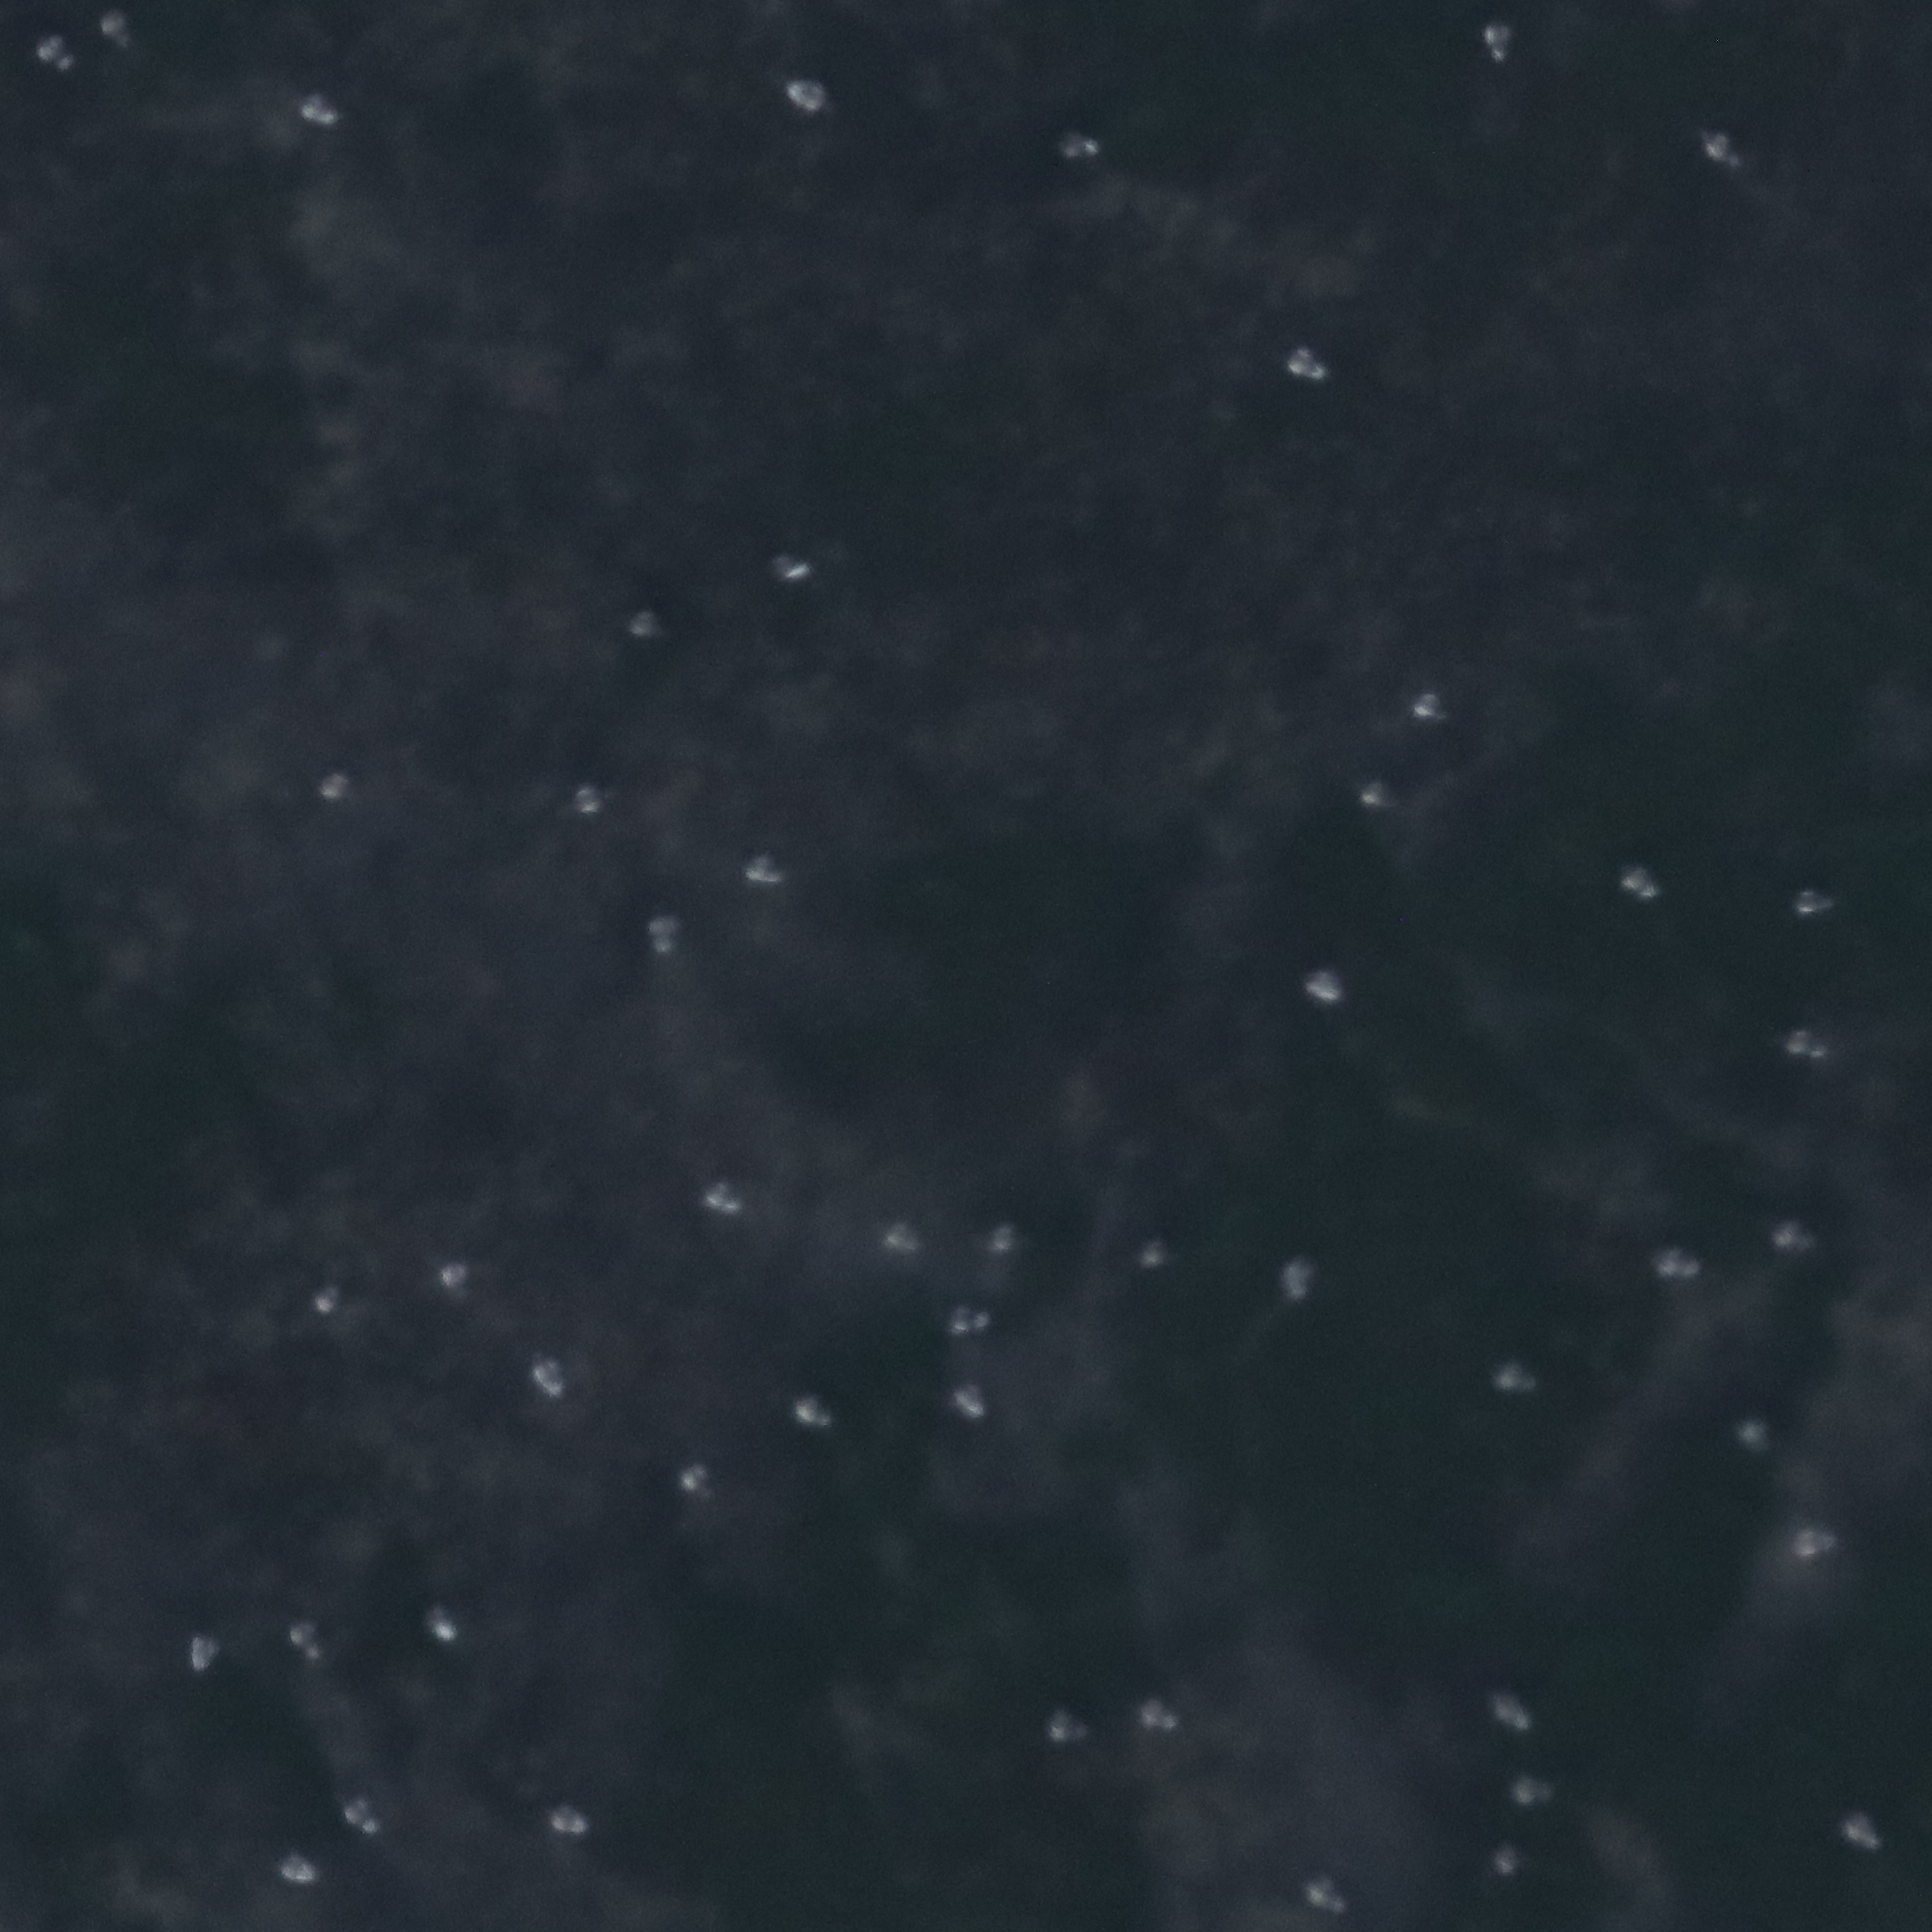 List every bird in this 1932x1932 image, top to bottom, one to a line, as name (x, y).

brant (118, 25)
brant (1500, 37)
brant (51, 49)
brant (810, 93)
brant (319, 109)
brant (1716, 144)
brant (1077, 145)
brant (1300, 365)
brant (790, 569)
brant (644, 626)
brant (1426, 703)
brant (332, 788)
brant (1375, 793)
brant (589, 801)
brant (759, 872)
brant (1641, 880)
brant (1811, 902)
brant (663, 932)
brant (1325, 986)
brant (1803, 1041)
brant (716, 1195)
brant (899, 1238)
brant (1791, 1238)
brant (1002, 1241)
brant (1156, 1255)
brant (1673, 1263)
brant (453, 1274)
brant (1298, 1274)
brant (328, 1297)
brant (971, 1322)
brant (548, 1373)
brant (1515, 1374)
brant (970, 1402)
brant (814, 1410)
brant (1755, 1437)
brant (696, 1481)
brant (1810, 1542)
brant (441, 1619)
brant (306, 1637)
brant (201, 1653)
brant (1509, 1709)
brant (1157, 1714)
brant (1066, 1727)
brant (1527, 1787)
brant (362, 1812)
brant (568, 1818)
brant (1864, 1827)
brant (1507, 1859)
brant (297, 1867)
brant (1319, 1891)